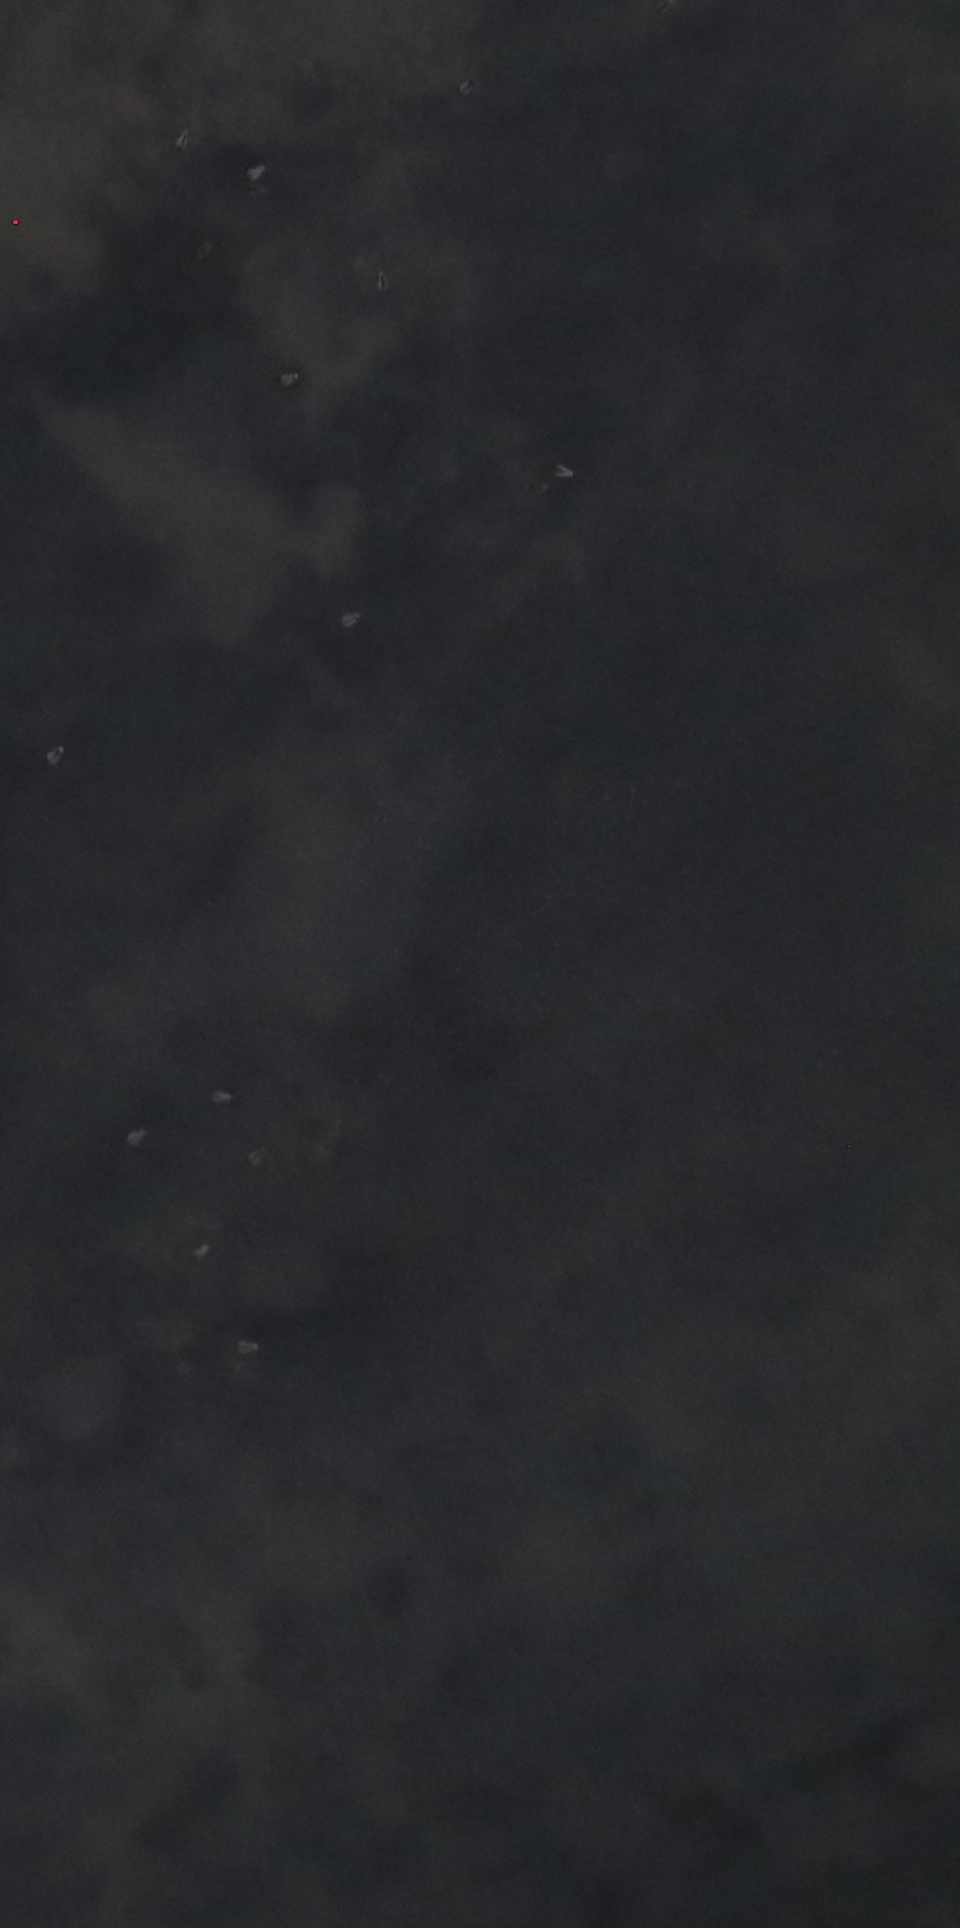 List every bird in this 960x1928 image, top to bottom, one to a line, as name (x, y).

other bird (673, 10)
other bird (468, 81)
other bird (188, 133)
other bird (250, 172)
other bird (259, 196)
other bird (206, 235)
other bird (384, 280)
other bird (292, 366)
other bird (568, 461)
other bird (540, 489)
other bird (362, 616)
other bird (60, 753)
other bird (213, 1098)
other bird (137, 1128)
other bird (262, 1161)
other bird (209, 1257)
other bird (250, 1343)
other bird (182, 1370)